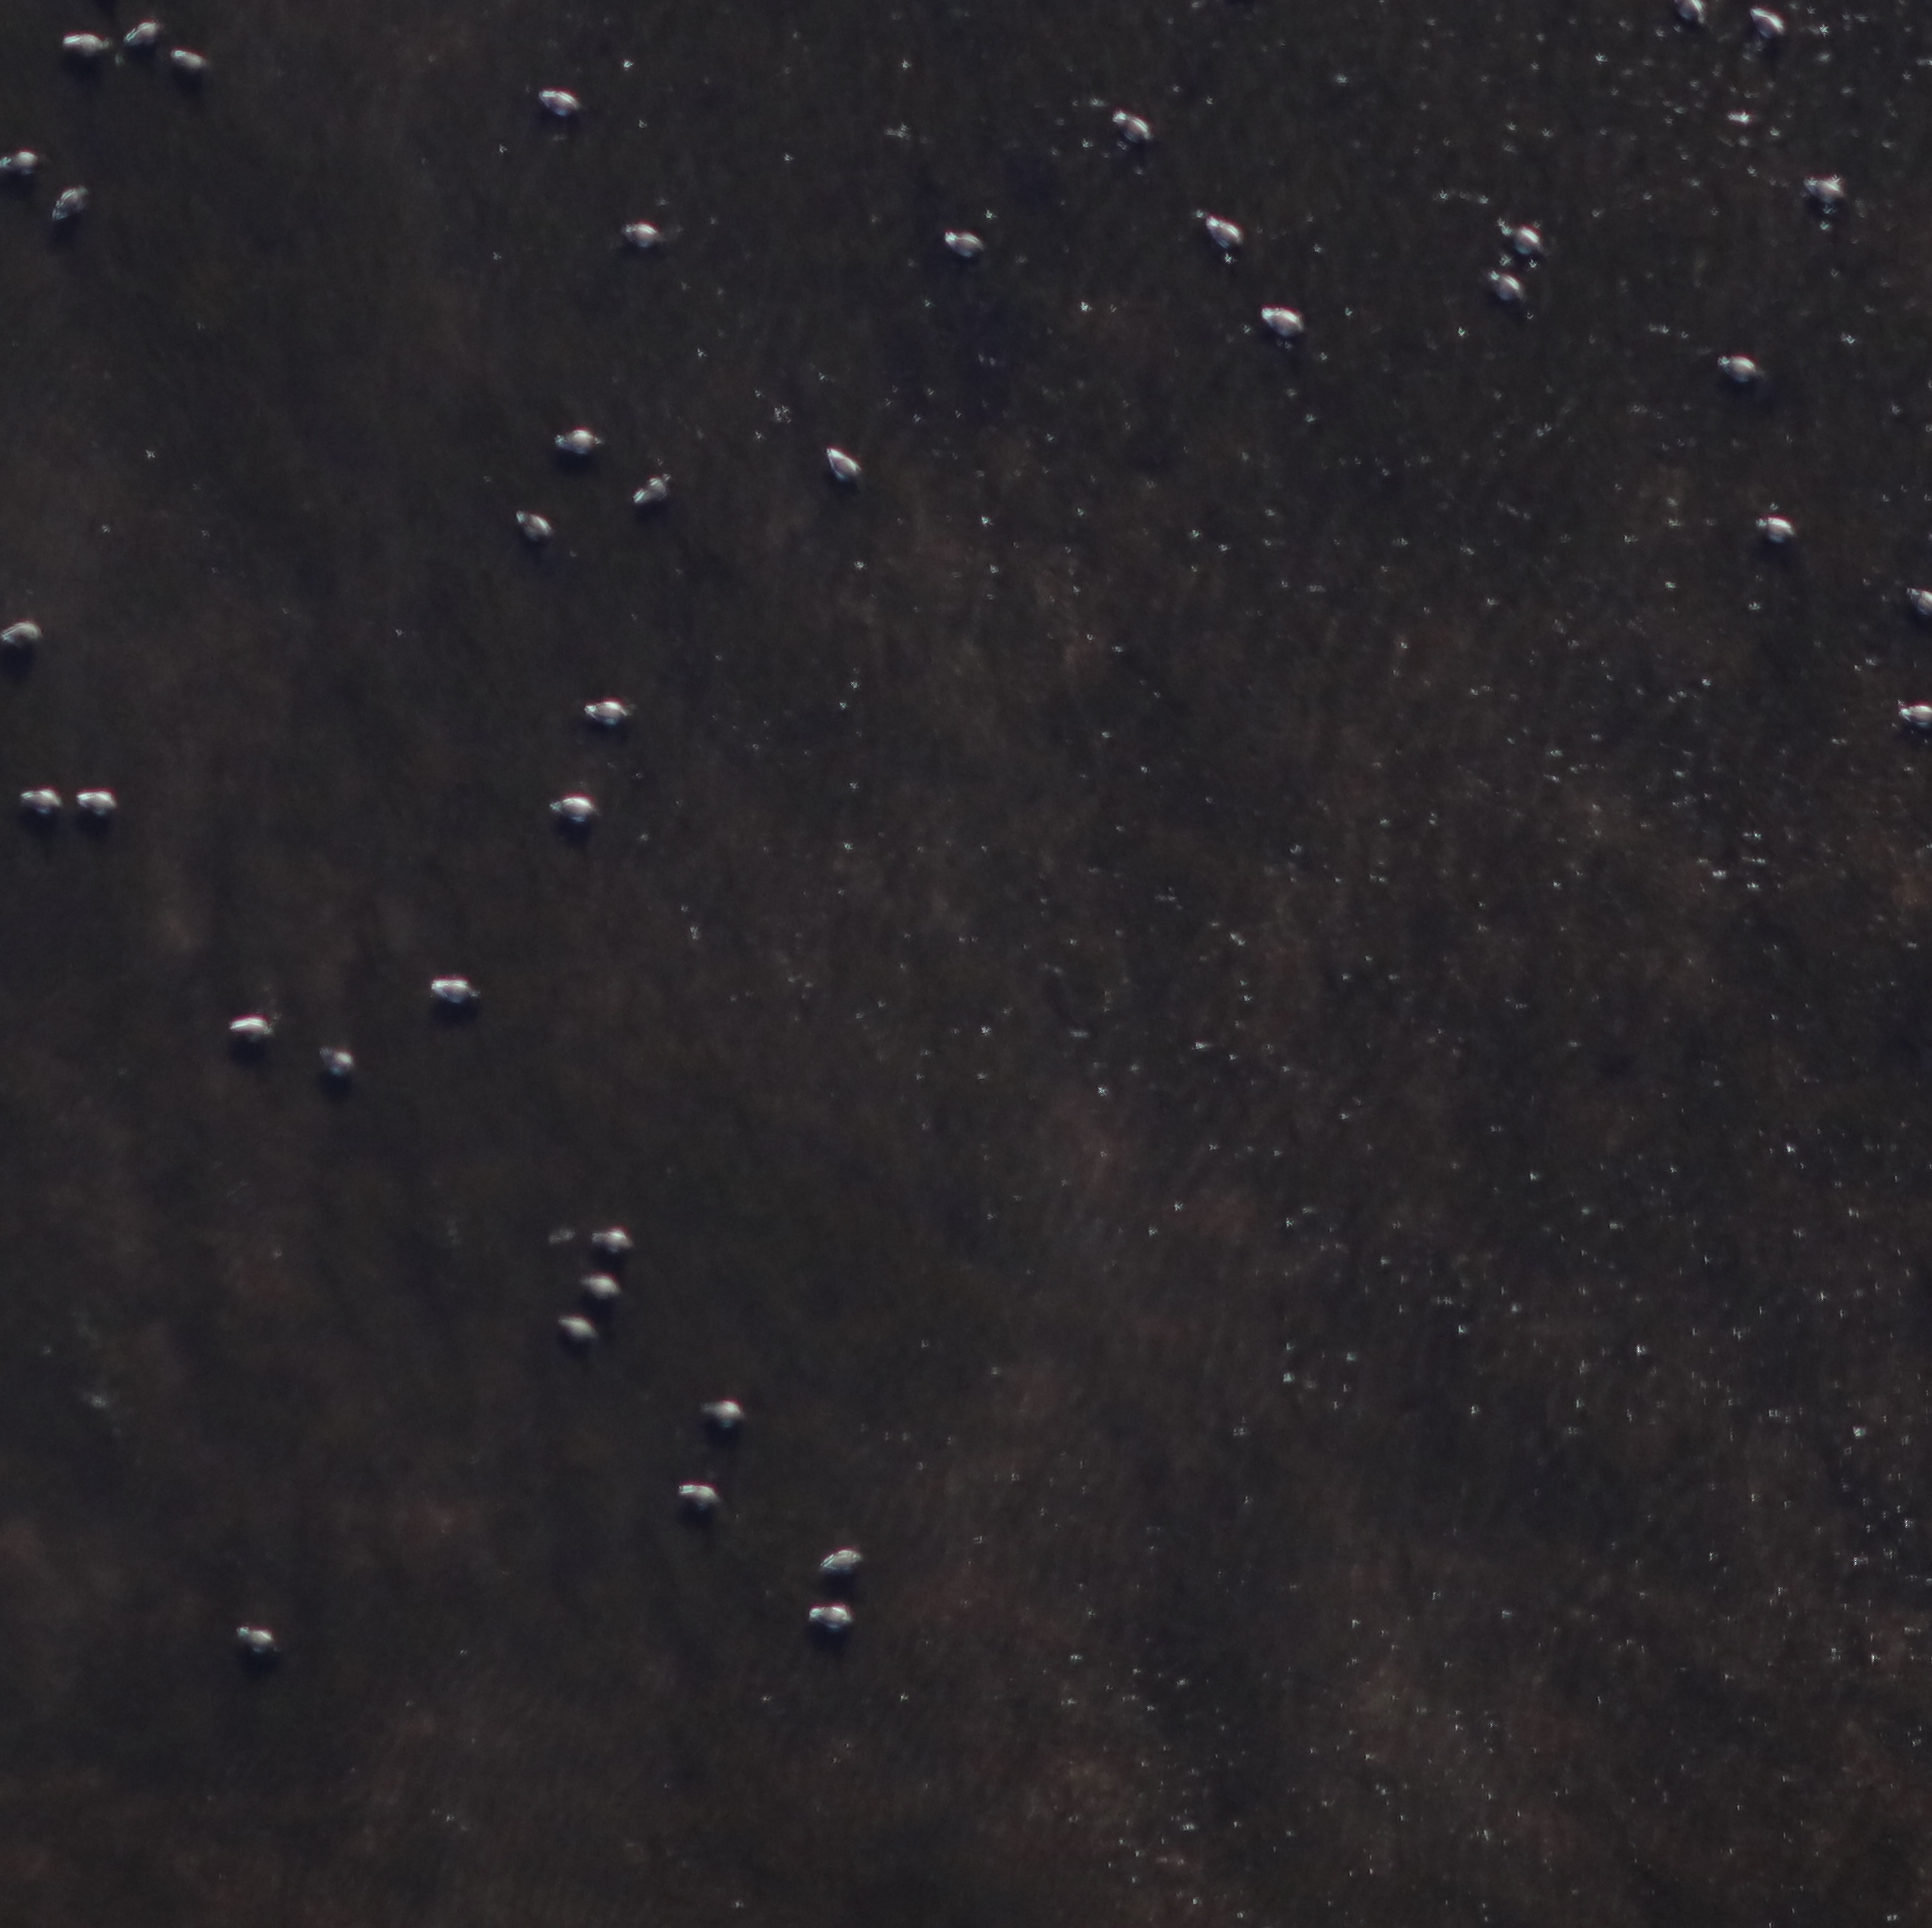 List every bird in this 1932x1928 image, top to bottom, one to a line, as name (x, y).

brant (1695, 5)
brant (1773, 17)
brant (146, 27)
brant (81, 44)
brant (200, 54)
brant (559, 98)
brant (1132, 131)
brant (28, 160)
brant (1837, 198)
brant (74, 200)
brant (641, 238)
brant (1224, 239)
brant (1521, 246)
brant (975, 248)
brant (1506, 293)
brant (1284, 327)
brant (1744, 365)
brant (585, 443)
brant (843, 464)
brant (655, 491)
brant (534, 527)
brant (1780, 531)
brant (1926, 602)
brant (23, 631)
brant (609, 715)
brant (1924, 718)
brant (97, 802)
brant (51, 806)
brant (576, 810)
brant (453, 989)
brant (260, 1032)
brant (347, 1062)
brant (614, 1233)
brant (608, 1293)
brant (572, 1325)
brant (732, 1412)
brant (701, 1496)
brant (844, 1558)
brant (833, 1617)
brant (251, 1633)